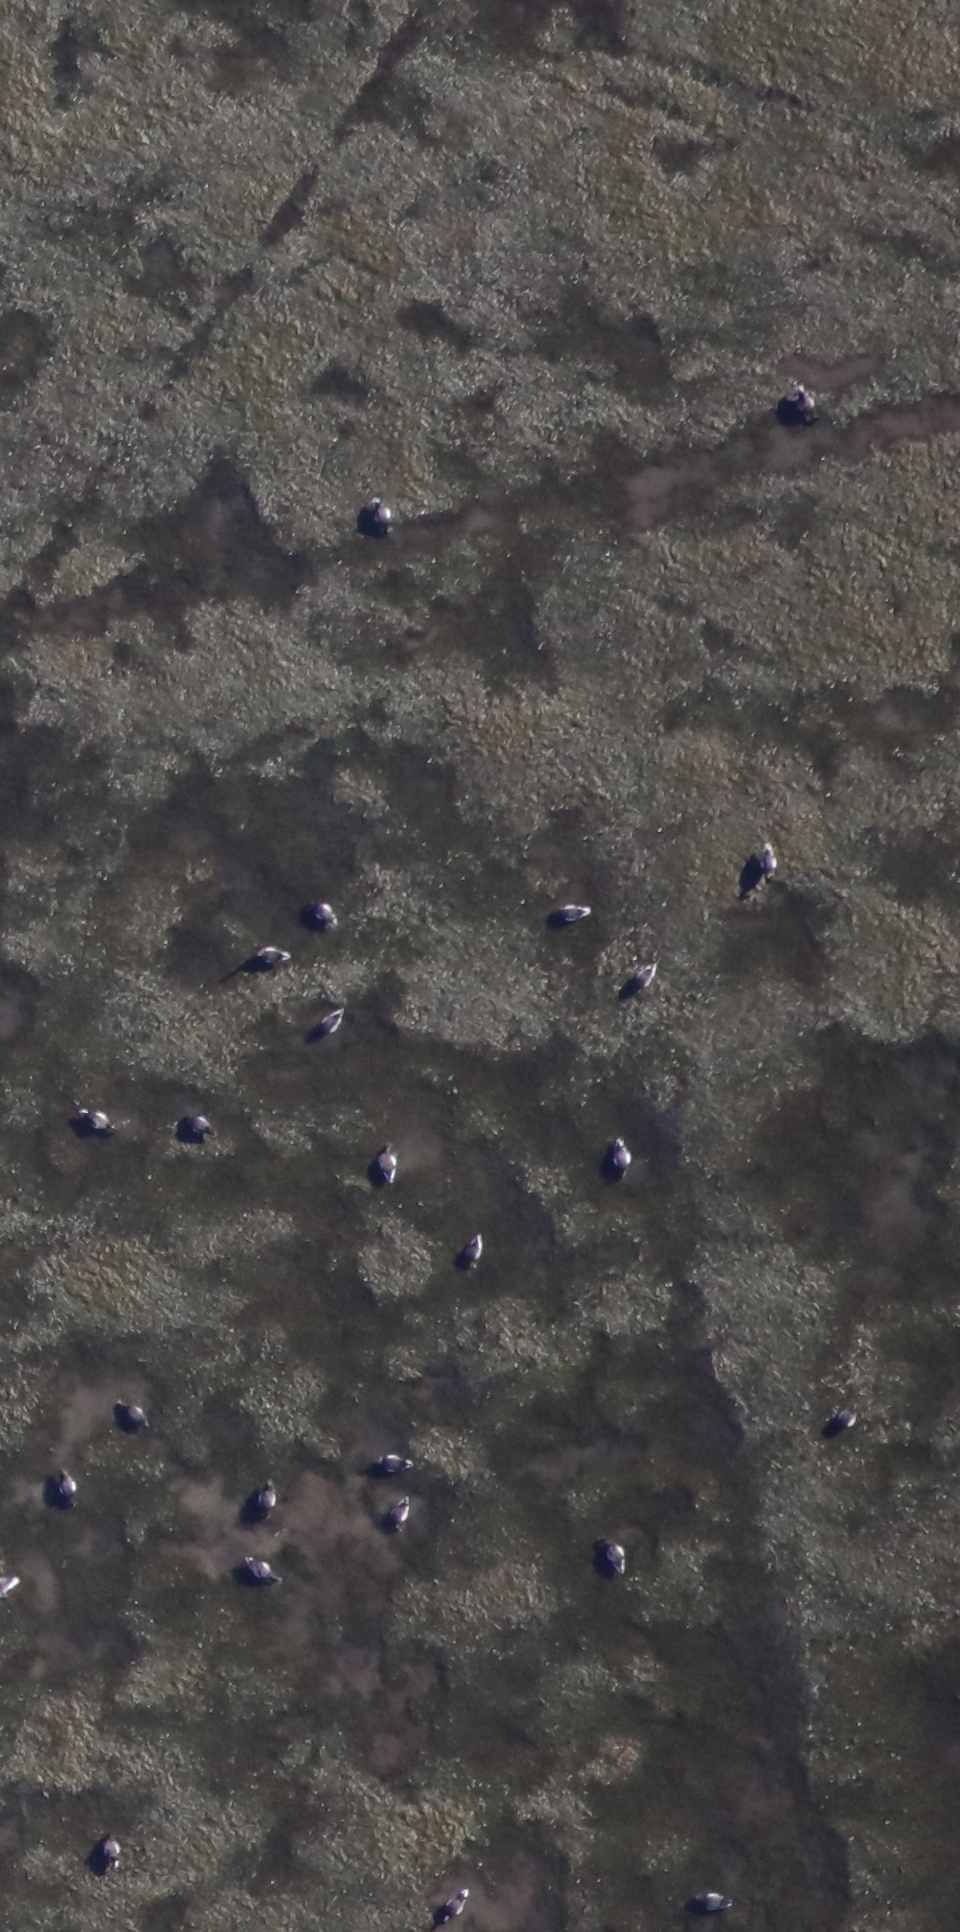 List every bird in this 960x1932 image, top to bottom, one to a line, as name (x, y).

brant (806, 402)
brant (382, 515)
brant (767, 859)
brant (324, 912)
brant (573, 913)
brant (271, 955)
brant (646, 975)
brant (330, 1023)
brant (100, 1122)
brant (198, 1124)
brant (620, 1157)
brant (387, 1162)
brant (474, 1252)
brant (136, 1414)
brant (845, 1417)
brant (395, 1462)
brant (66, 1485)
brant (267, 1495)
brant (400, 1512)
brant (616, 1556)
brant (260, 1569)
brant (4, 1586)
brant (111, 1849)
brant (714, 1902)
brant (455, 1905)